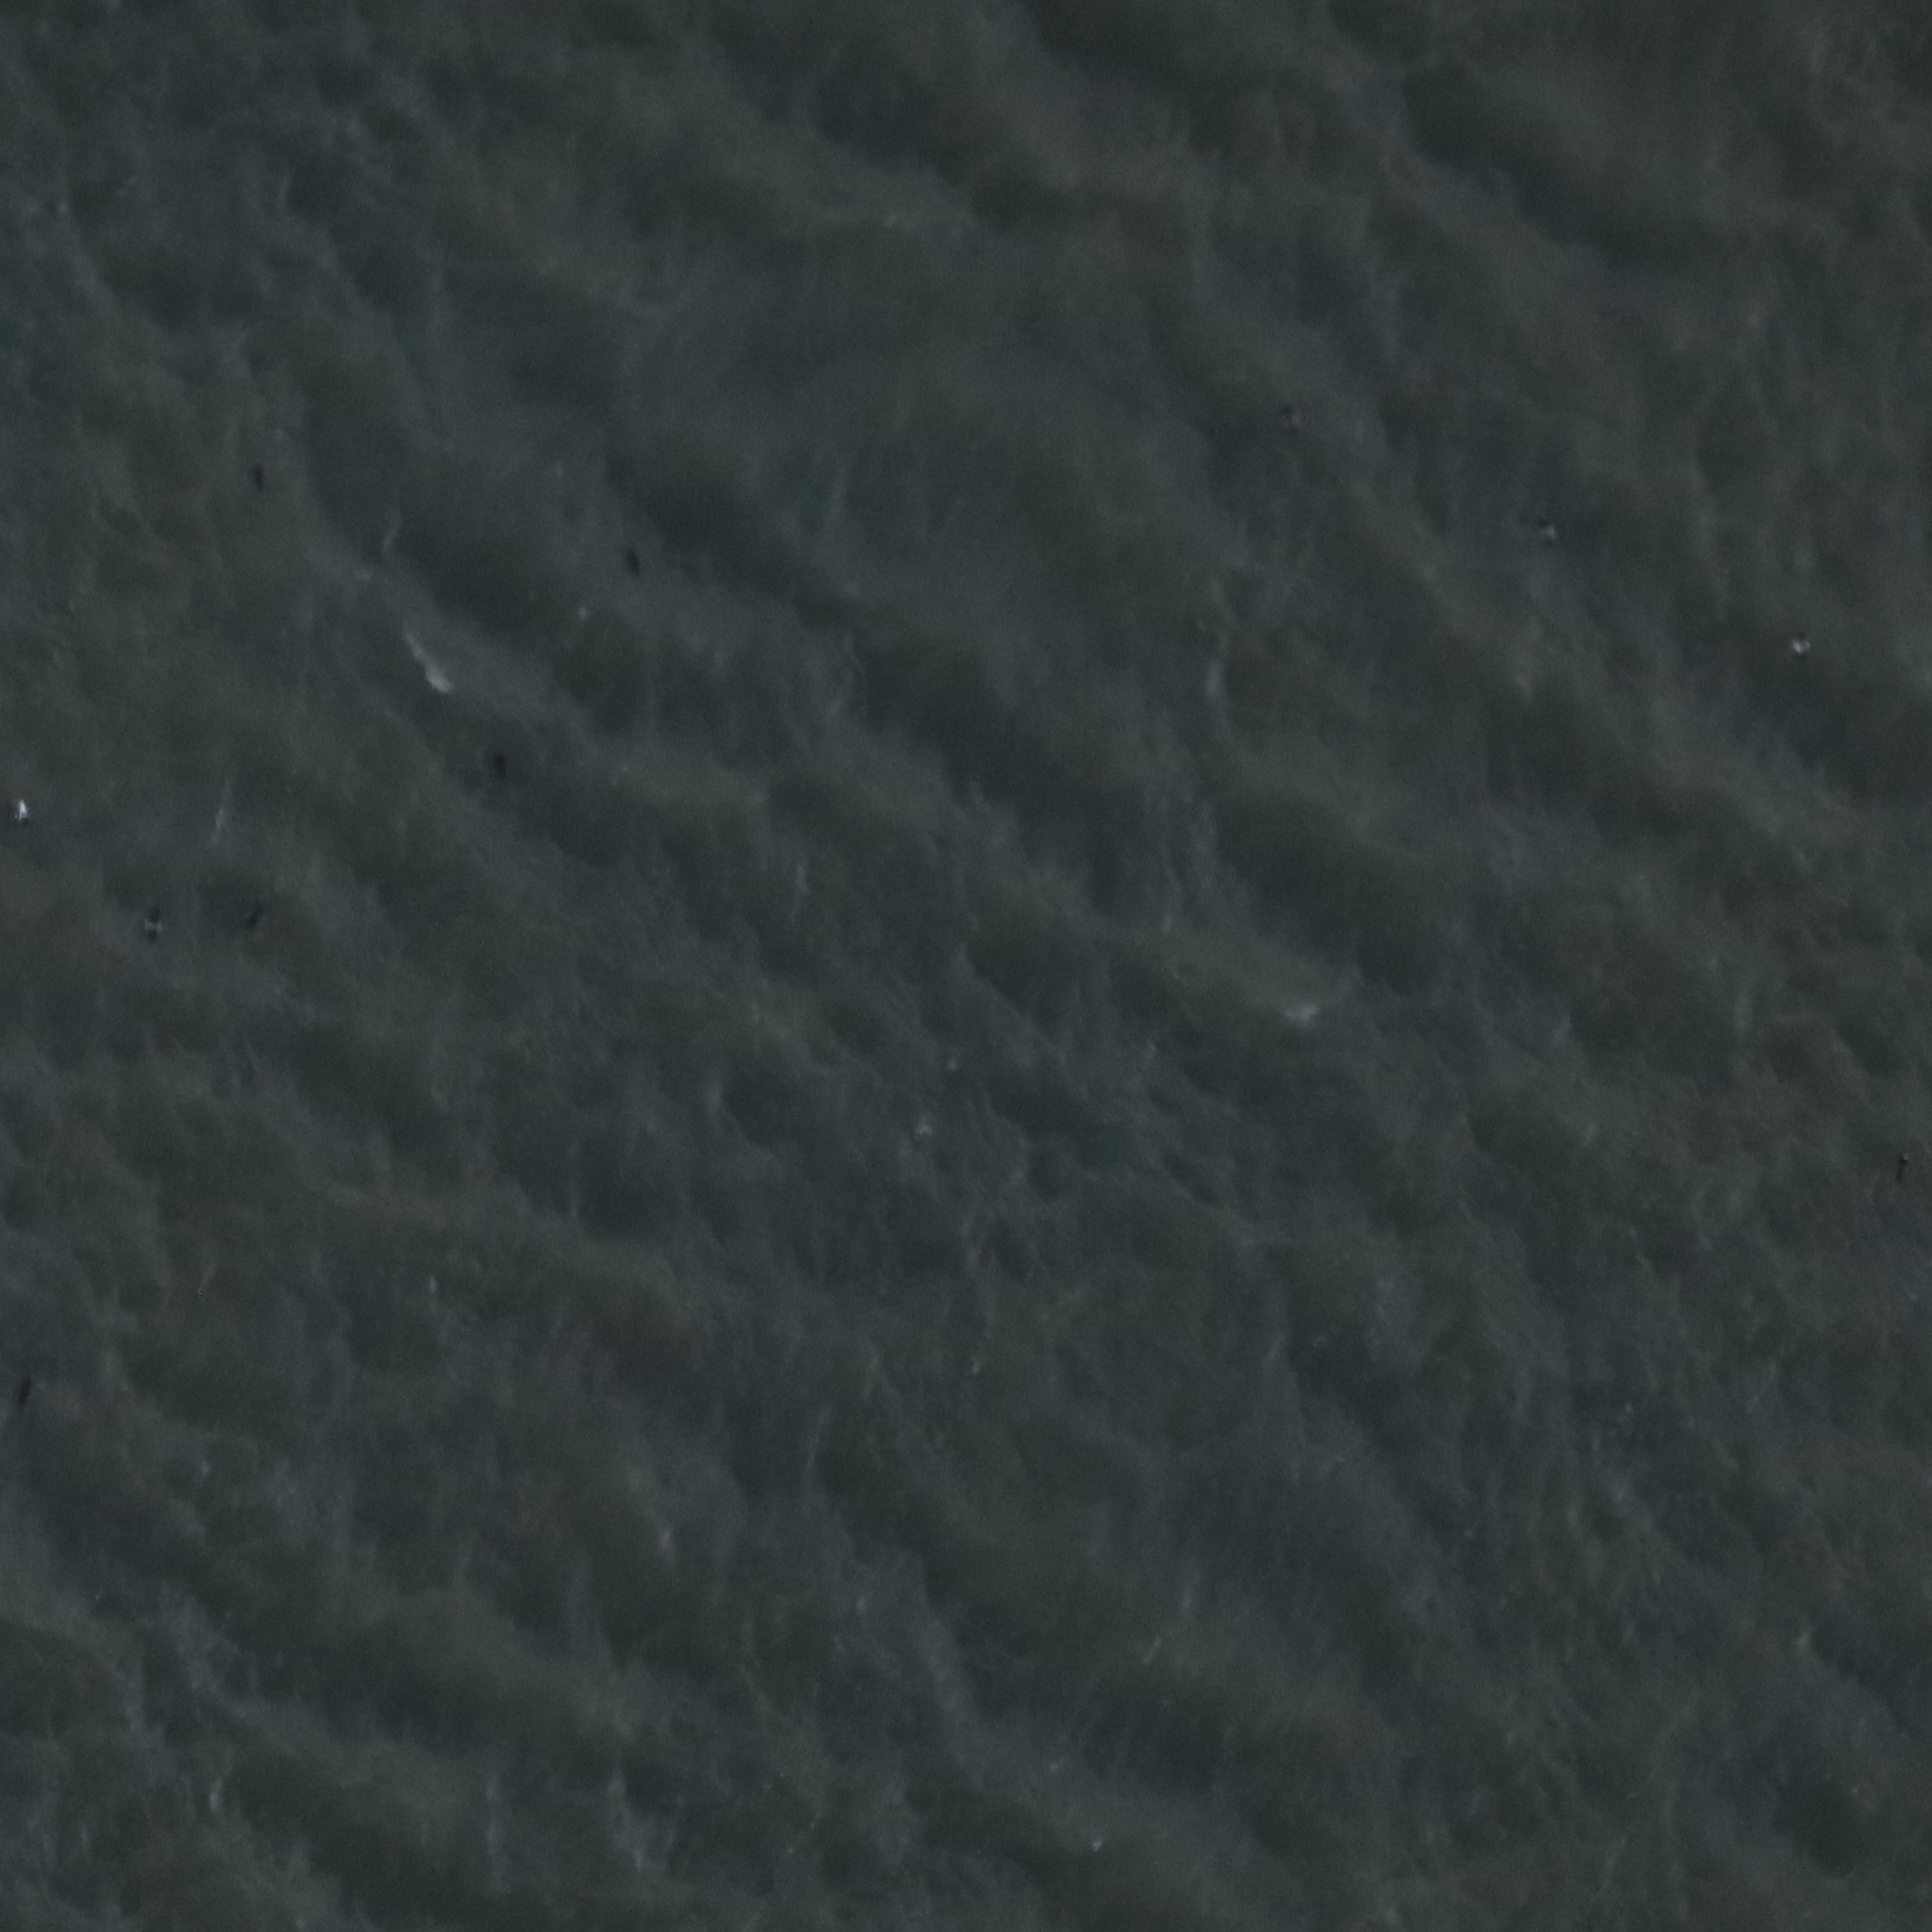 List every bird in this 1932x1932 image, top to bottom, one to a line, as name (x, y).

other bird (1294, 423)
other bird (258, 477)
other bird (1549, 538)
other bird (635, 566)
other bird (1796, 647)
other bird (499, 765)
other bird (20, 809)
other bird (249, 921)
other bird (156, 924)
other bird (1904, 1166)
other bird (24, 1393)